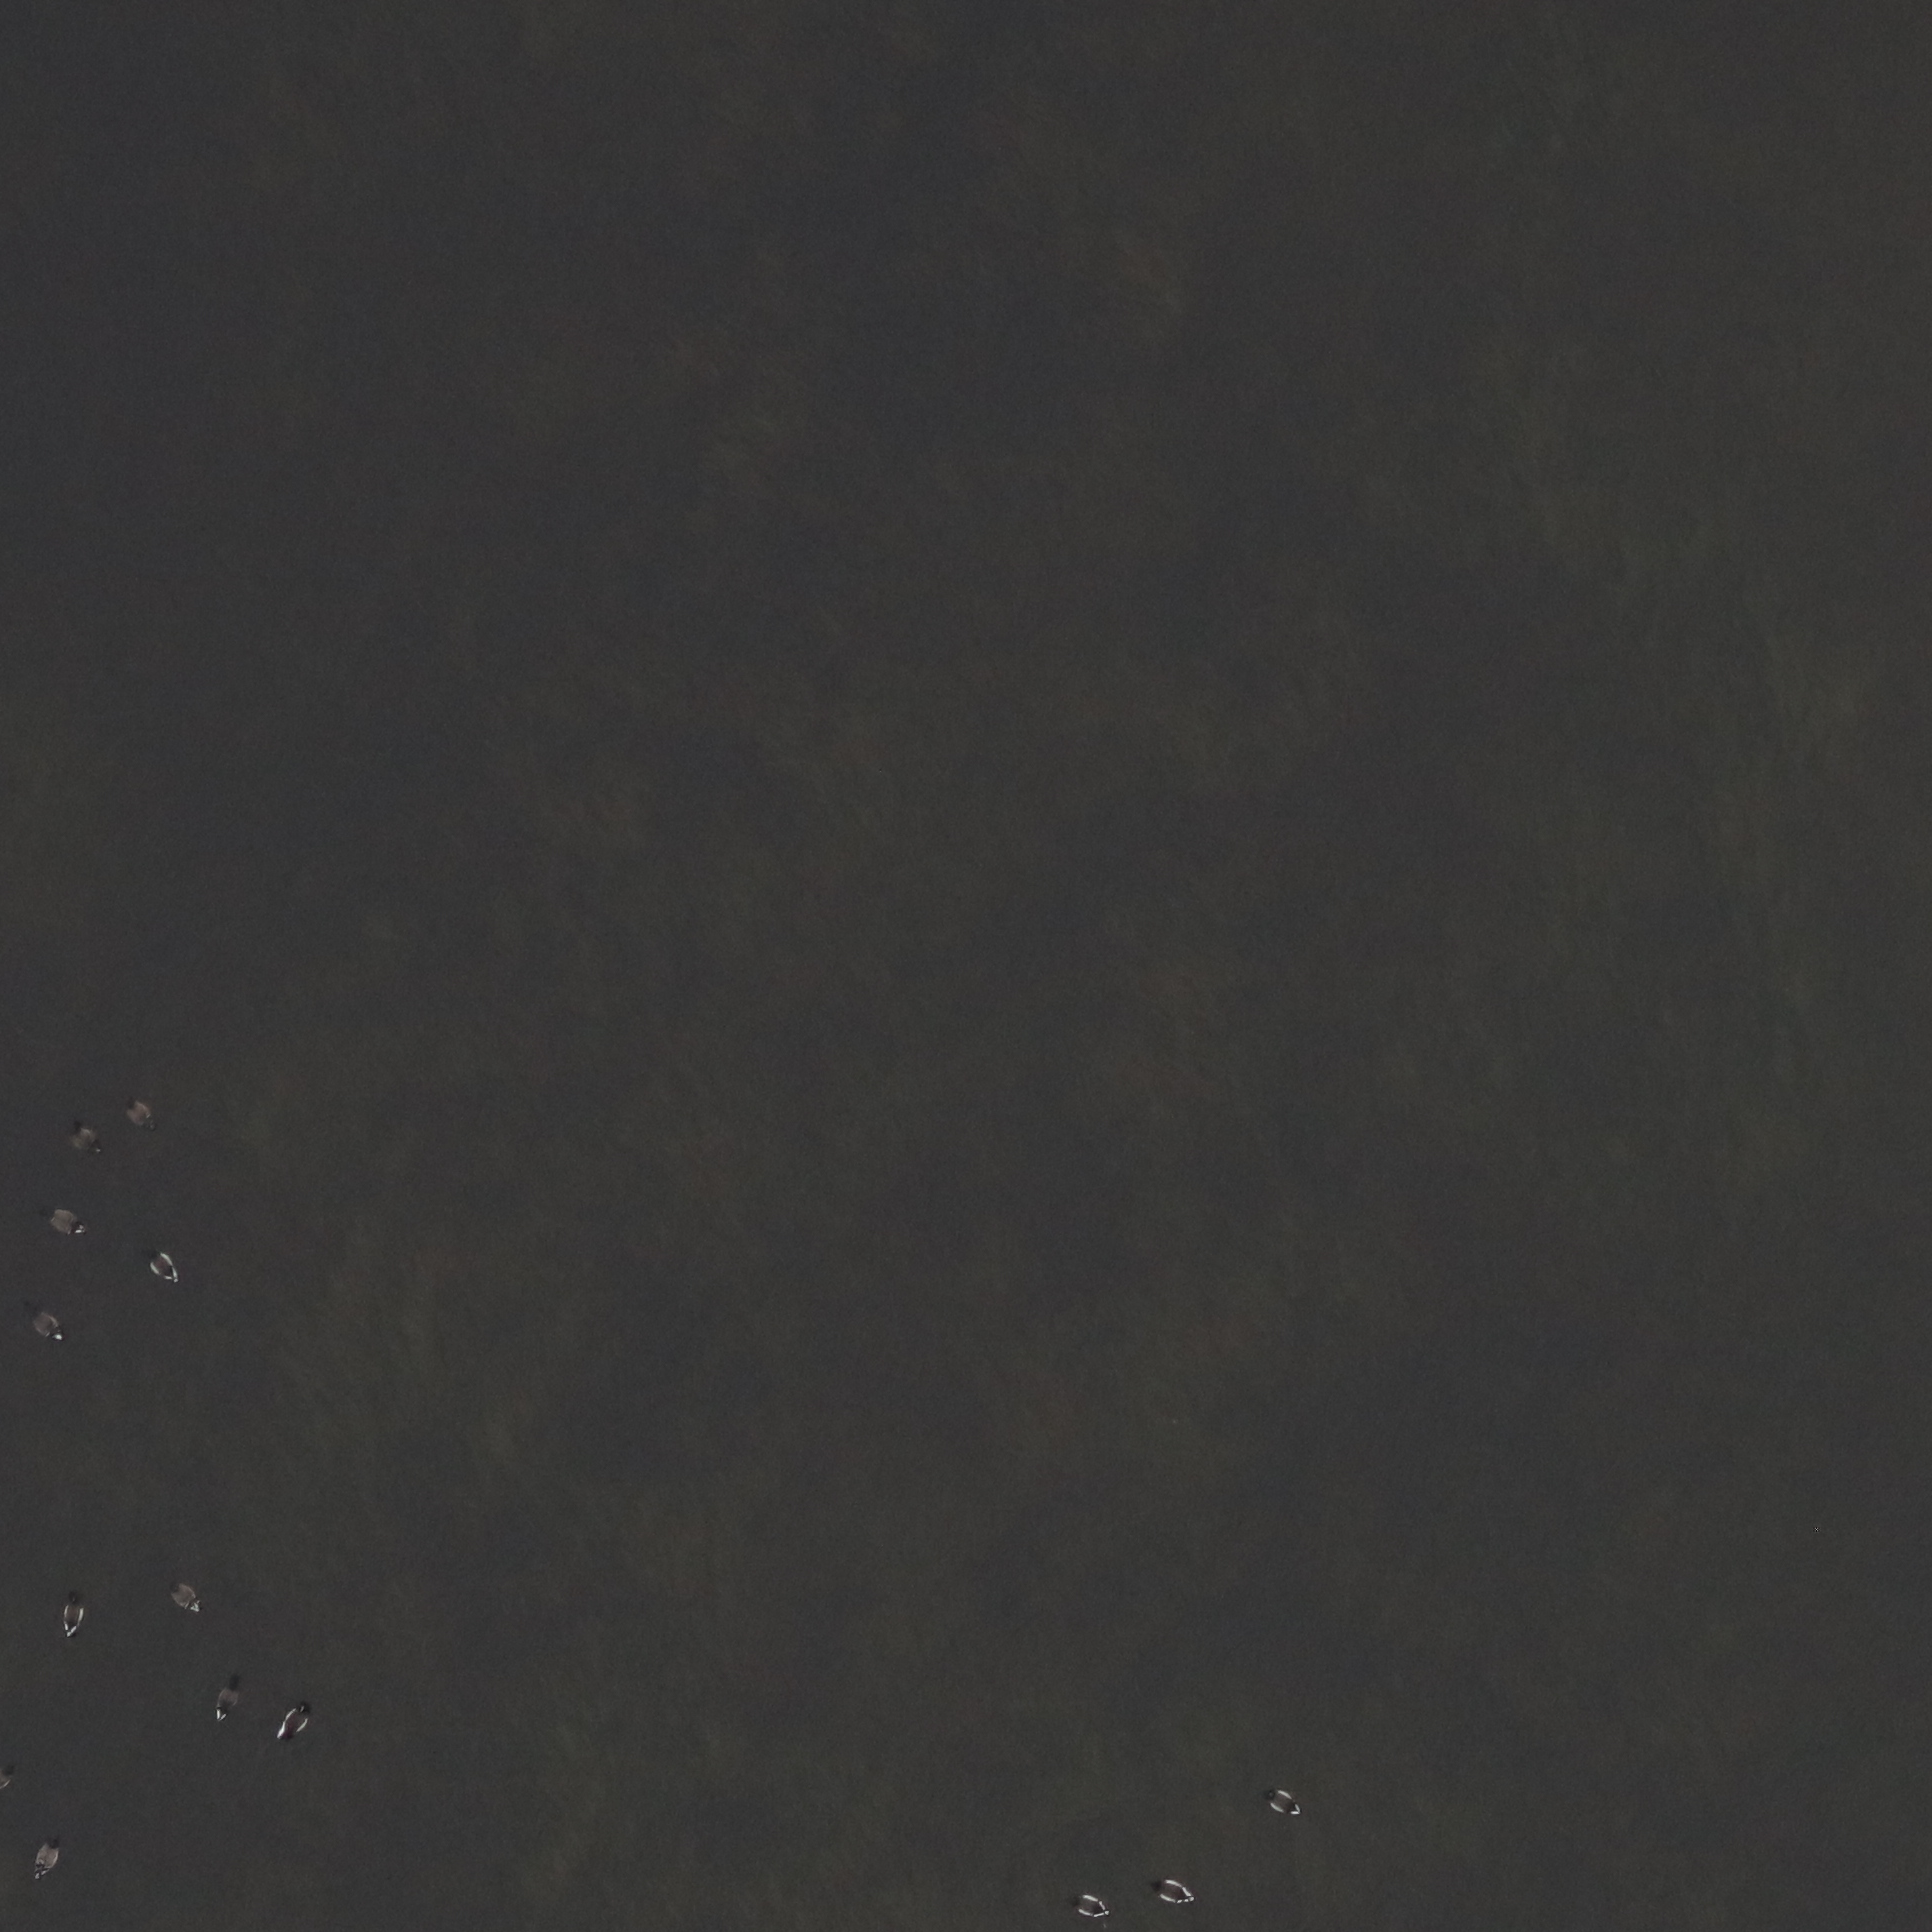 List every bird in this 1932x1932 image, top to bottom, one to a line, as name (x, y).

brant (149, 1117)
brant (81, 1146)
brant (63, 1229)
brant (162, 1263)
brant (47, 1326)
brant (180, 1589)
brant (73, 1616)
brant (228, 1700)
brant (293, 1722)
brant (1283, 1803)
brant (47, 1858)
brant (1171, 1892)
brant (1091, 1907)